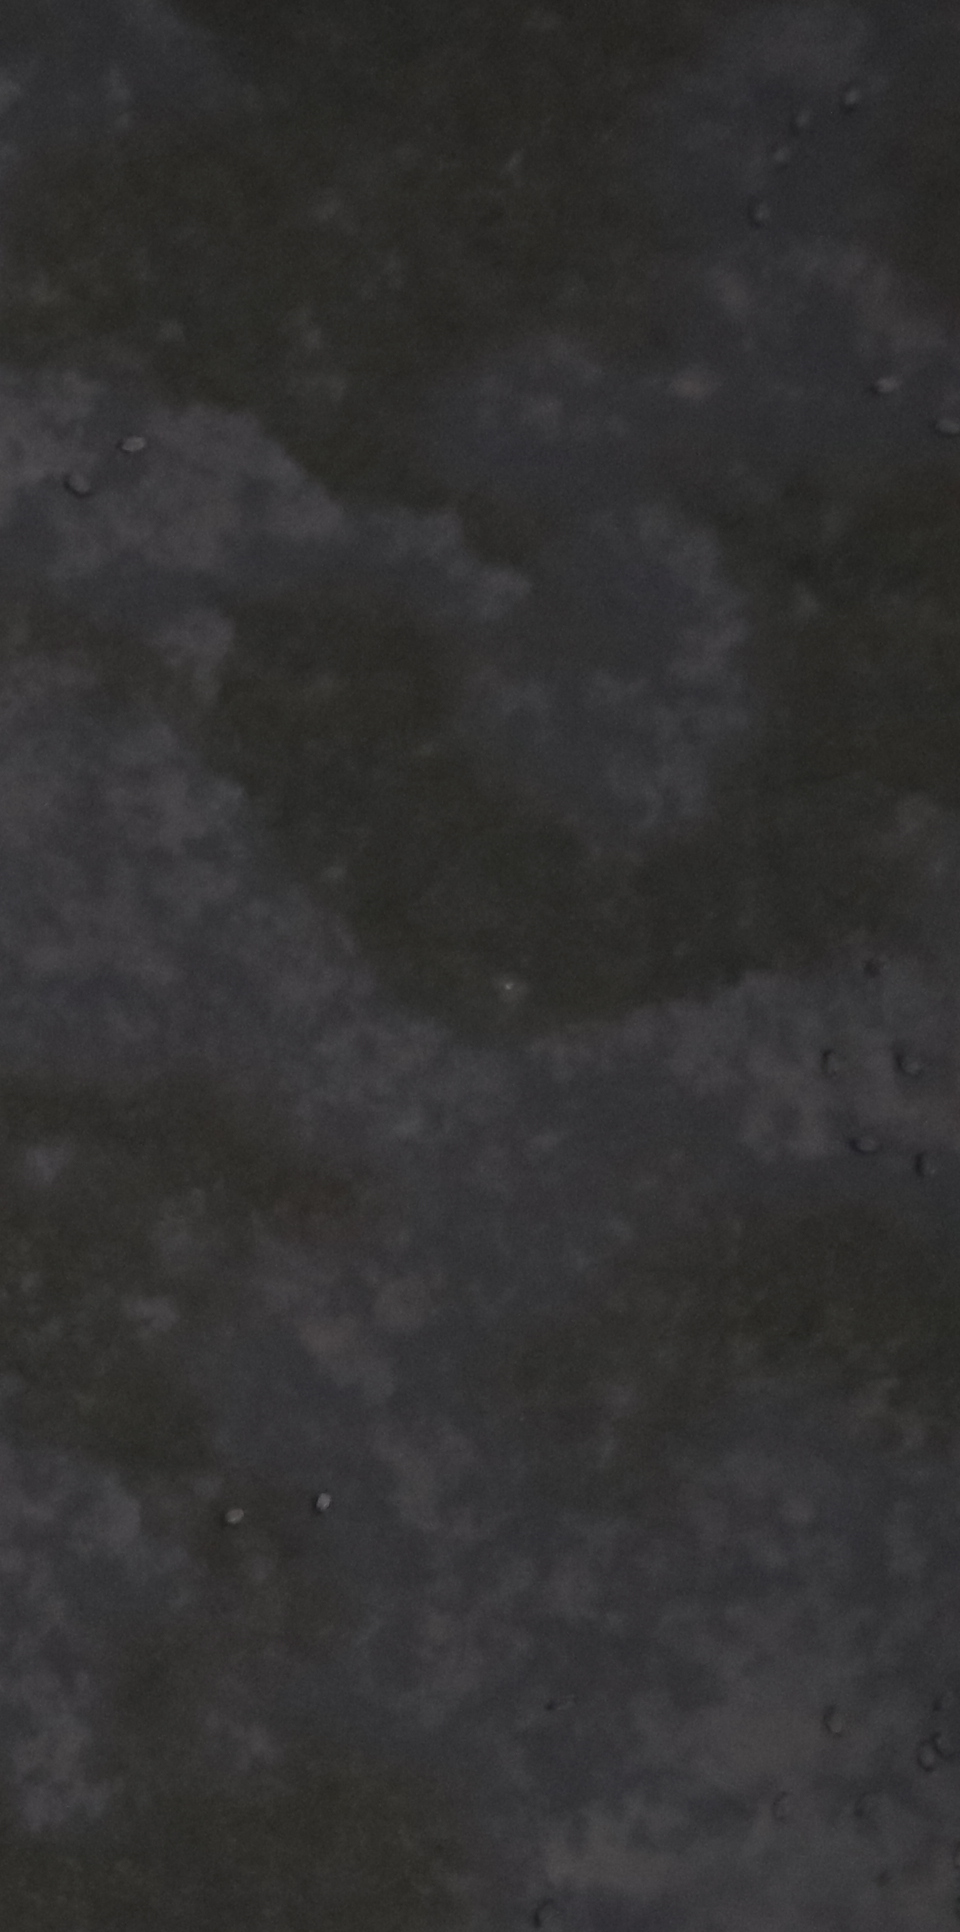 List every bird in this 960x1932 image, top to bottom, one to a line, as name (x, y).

Canada goose (847, 96)
Canada goose (794, 121)
Canada goose (782, 153)
Canada goose (761, 202)
Canada goose (881, 370)
Canada goose (946, 418)
Canada goose (130, 444)
Canada goose (75, 481)
Canada goose (877, 965)
Canada goose (831, 1062)
Canada goose (926, 1070)
Canada goose (877, 1139)
Canada goose (938, 1167)
Canada goose (330, 1499)
Canada goose (240, 1513)
Canada goose (944, 1700)
Canada goose (559, 1707)
Canada goose (833, 1716)
Canada goose (946, 1743)
Canada goose (925, 1760)
Canada goose (868, 1798)
Canada goose (786, 1805)
Canada goose (545, 1905)